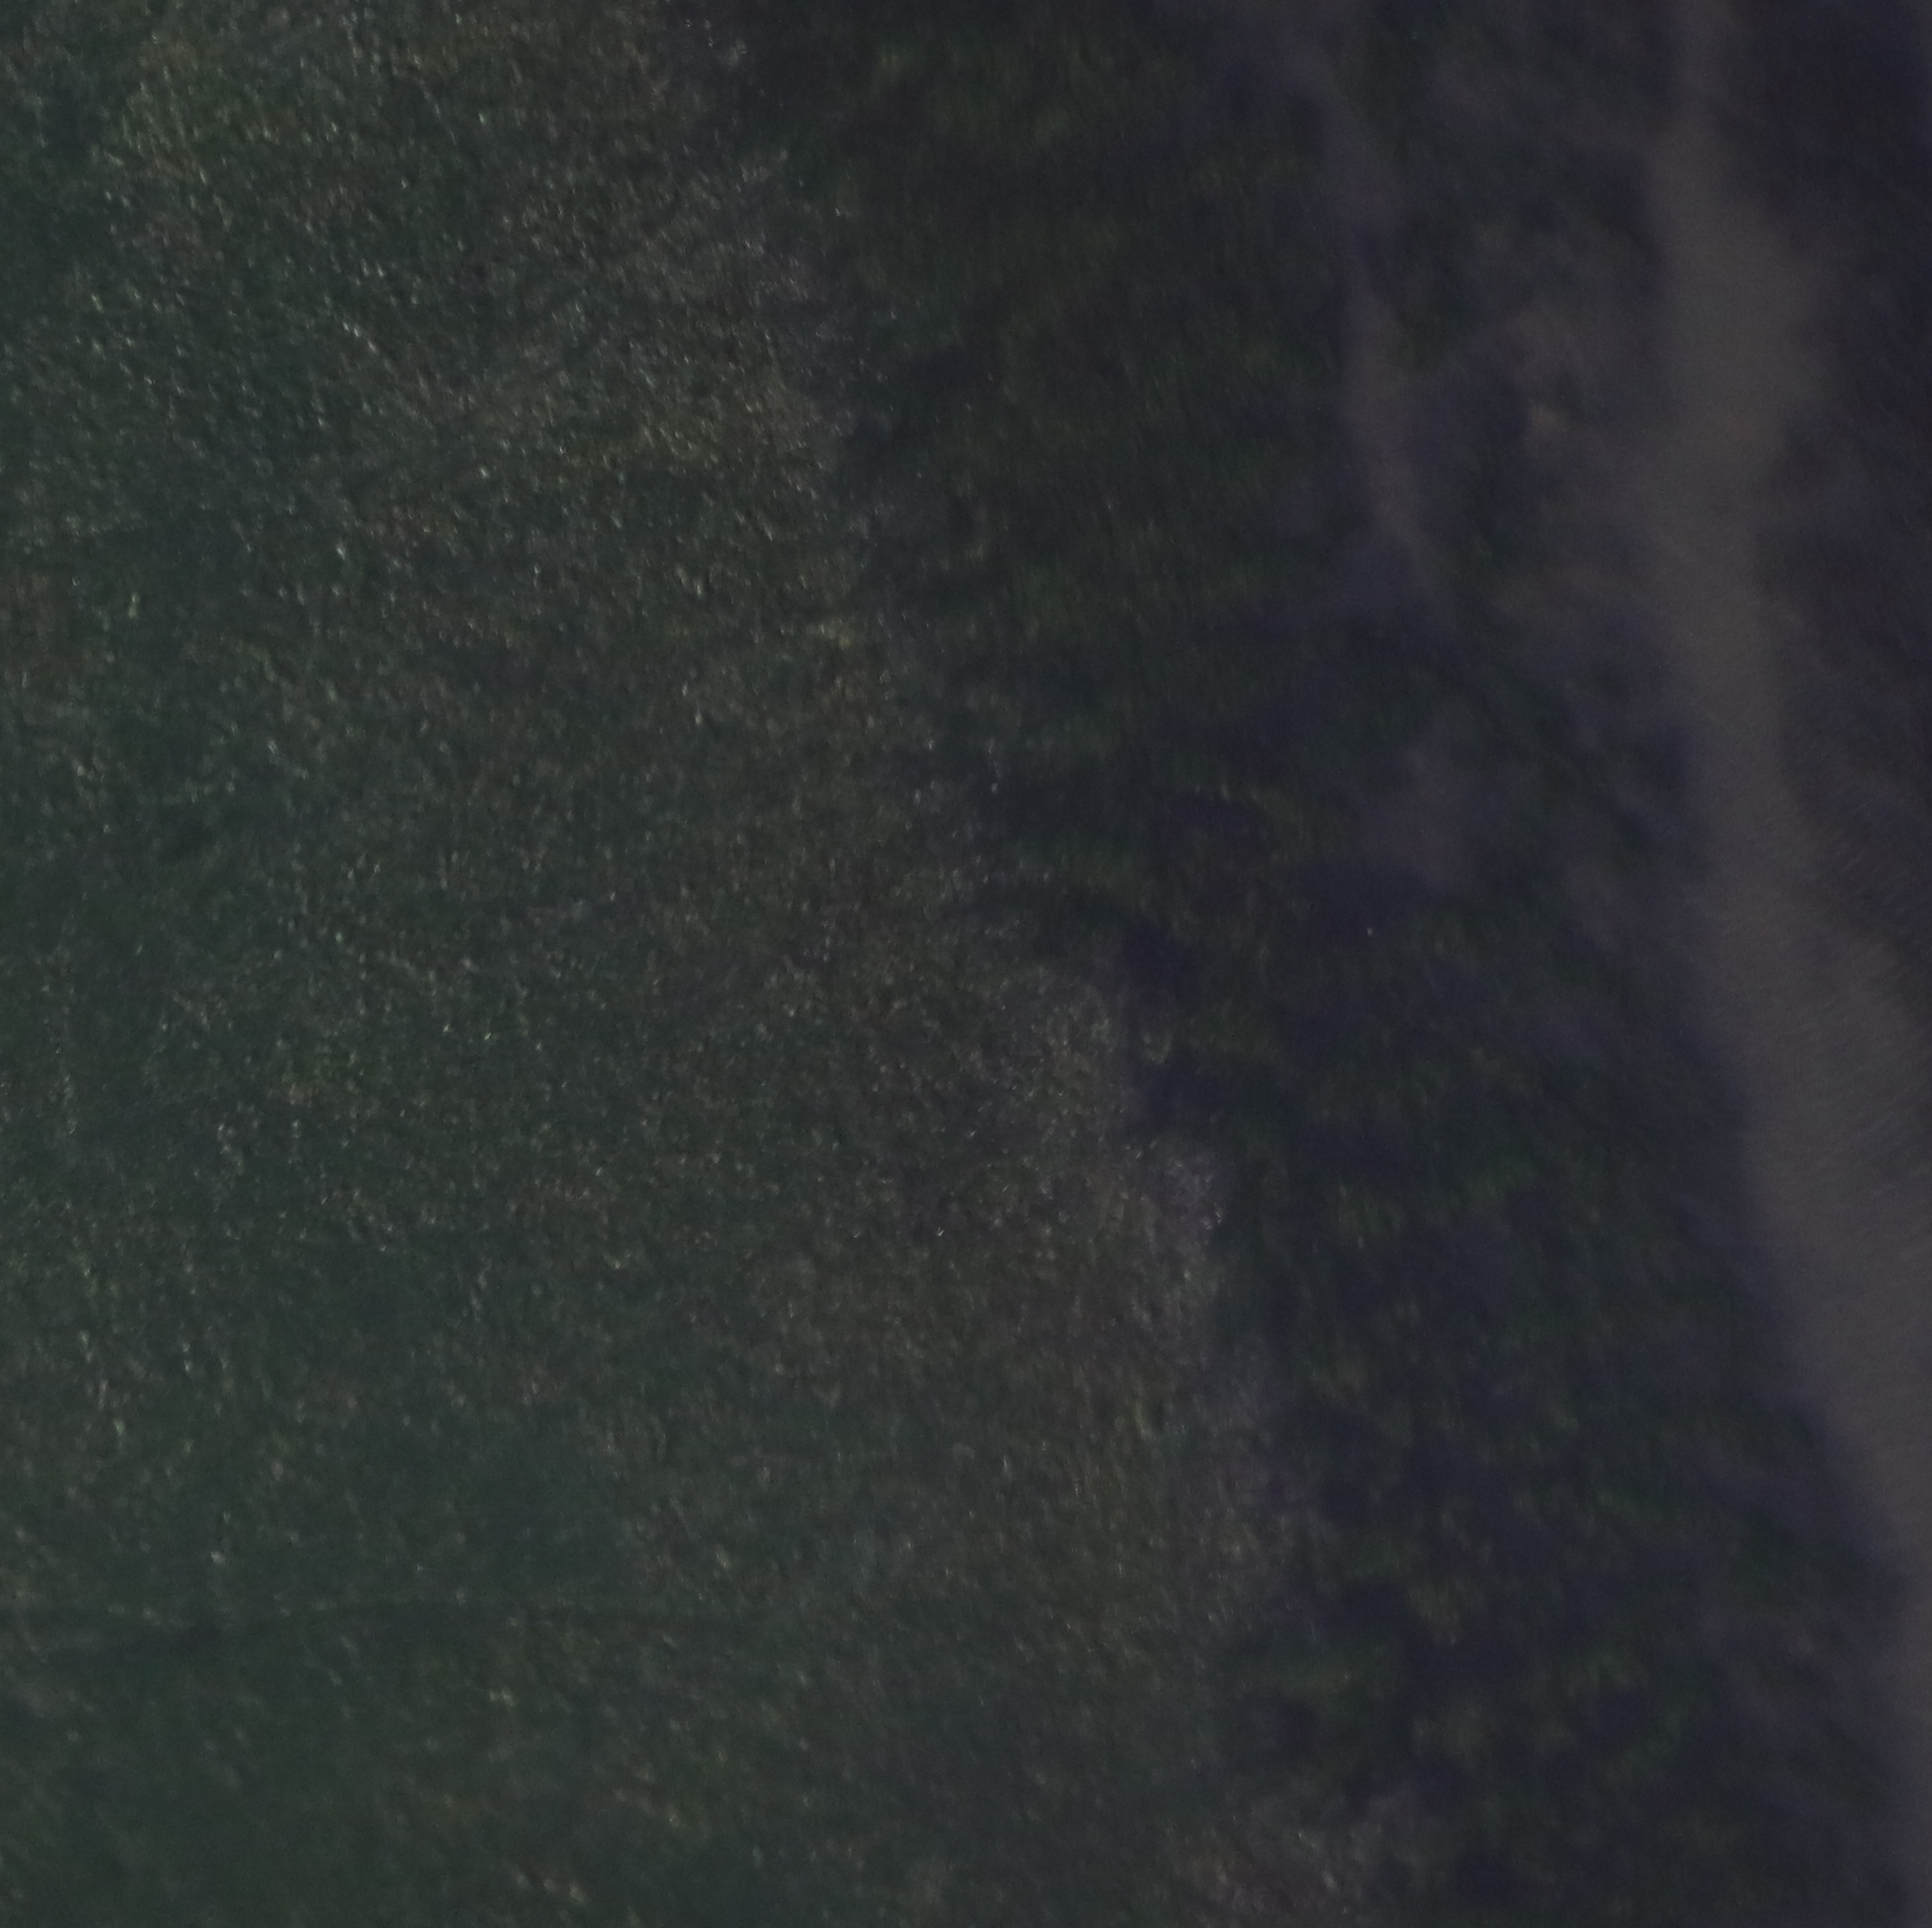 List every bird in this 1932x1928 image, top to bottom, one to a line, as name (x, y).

None